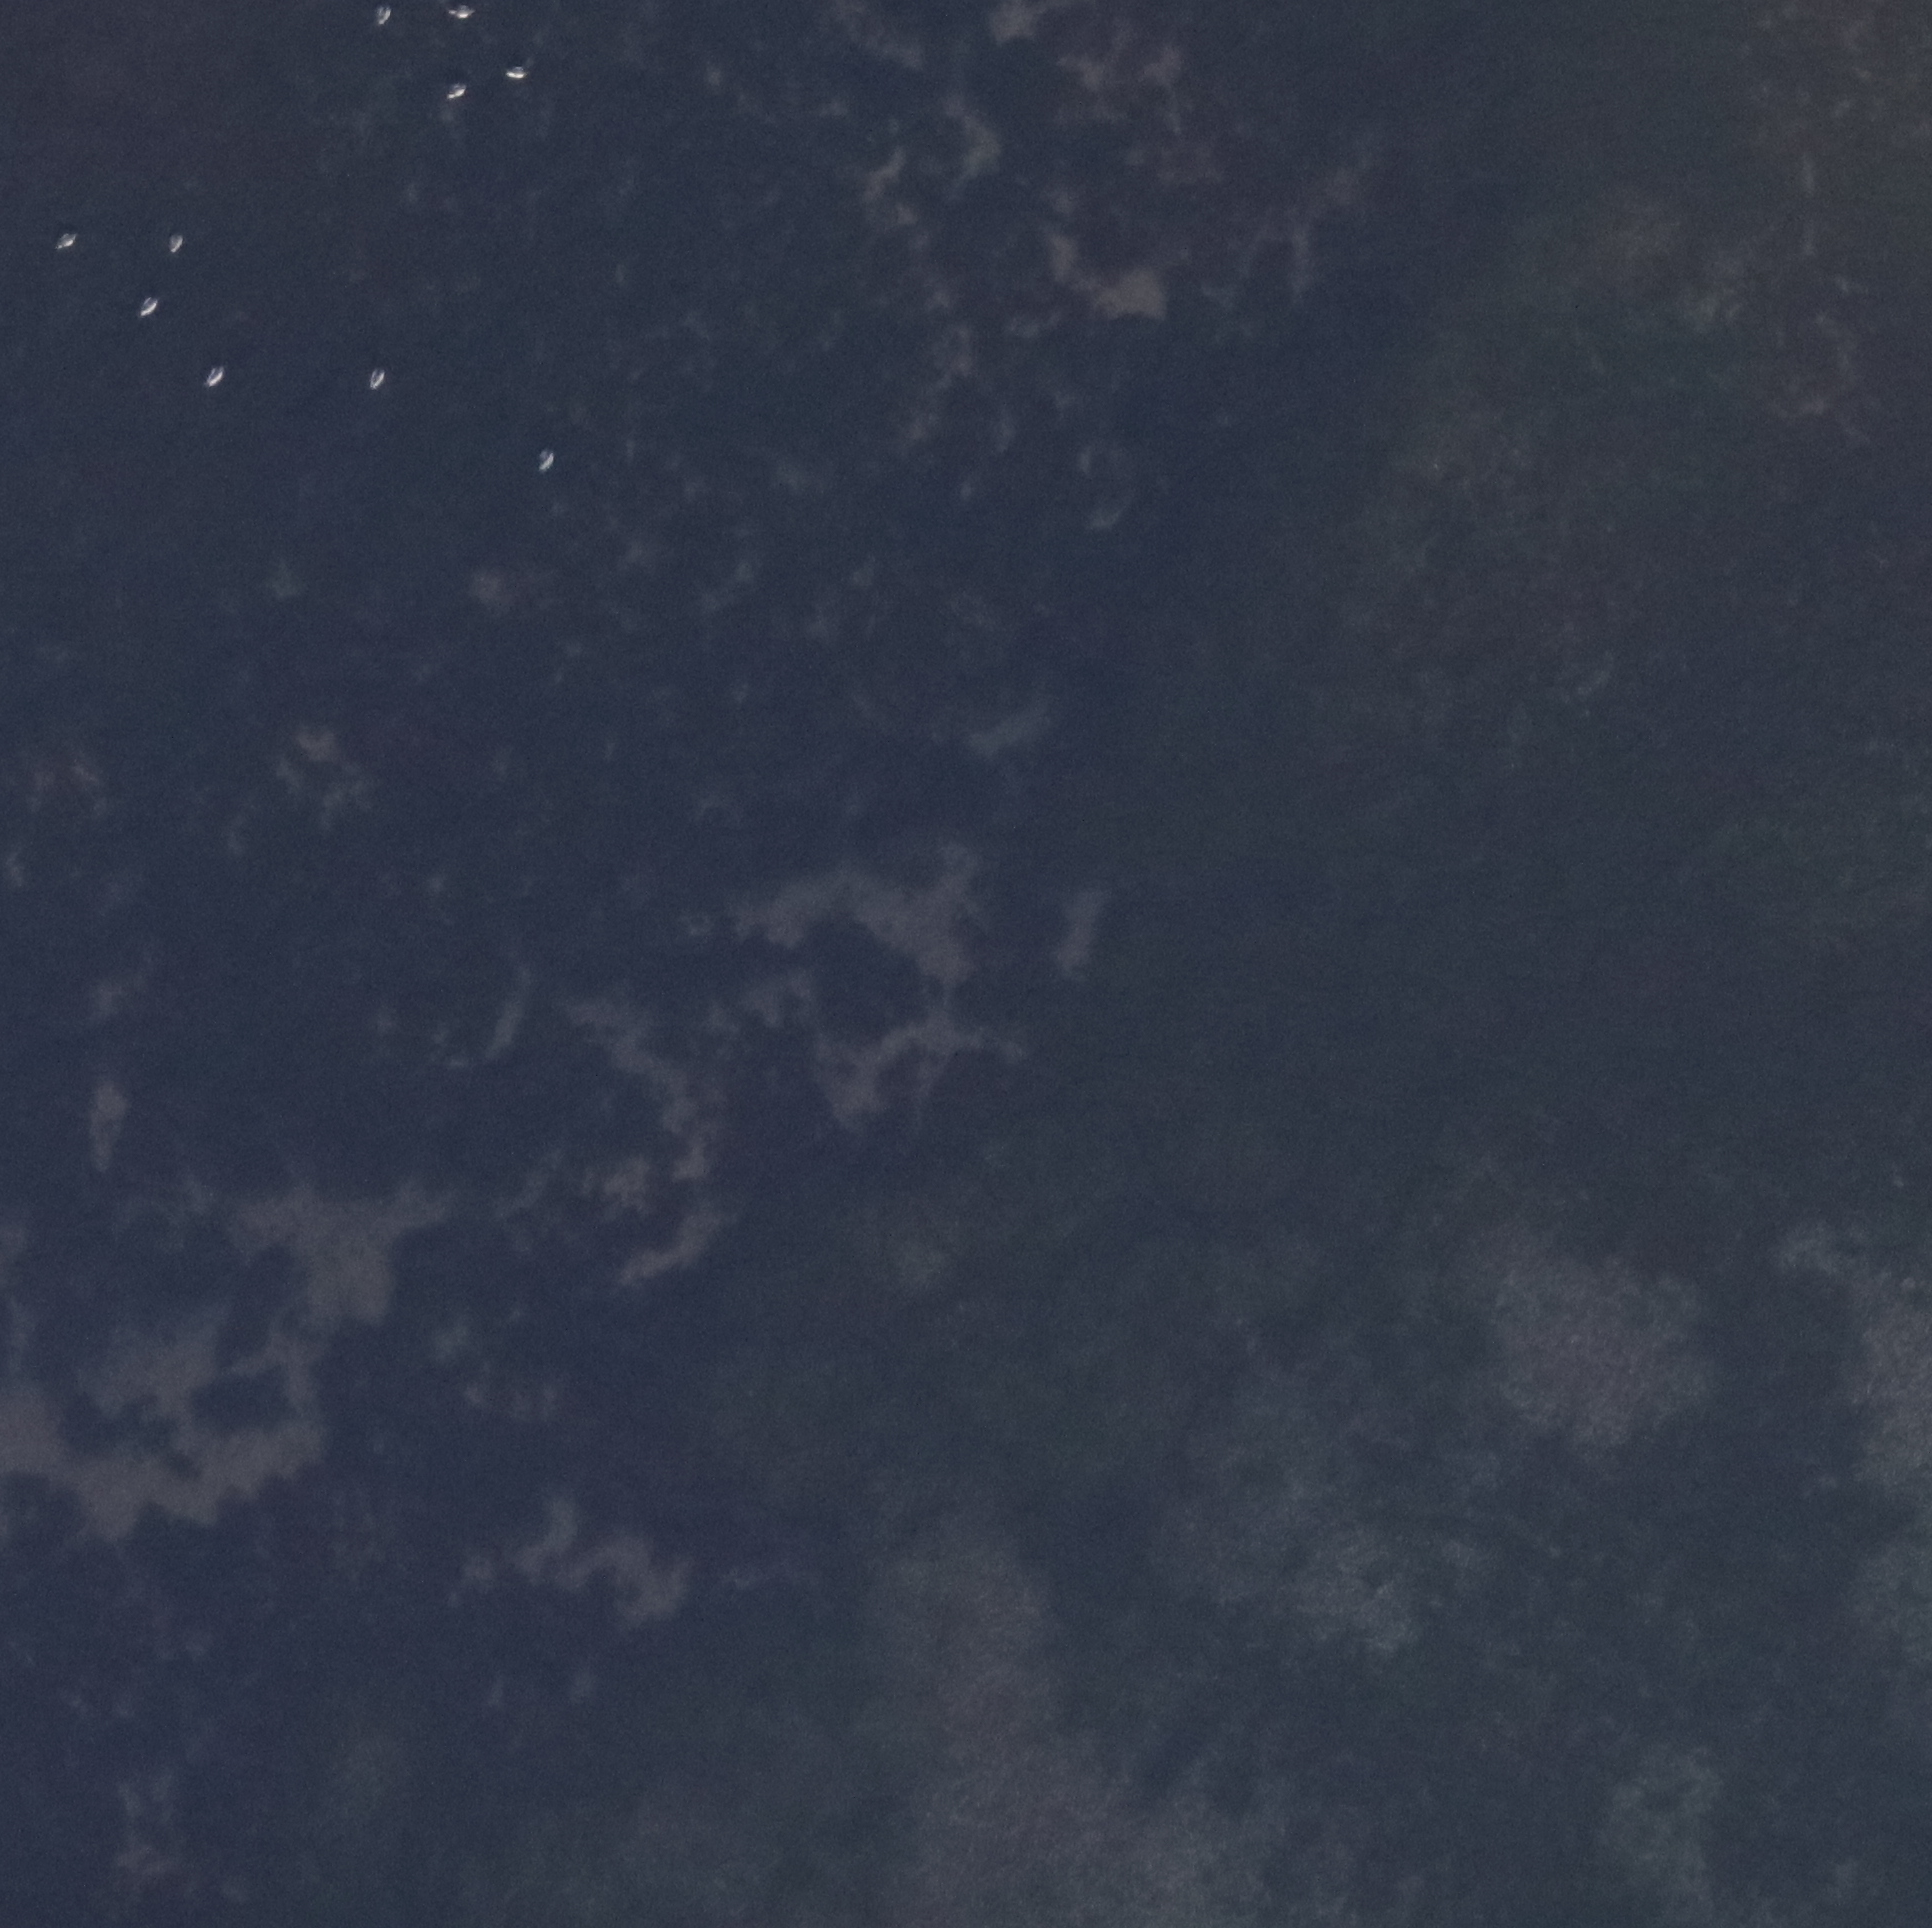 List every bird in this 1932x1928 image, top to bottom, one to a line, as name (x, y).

brant (388, 12)
brant (465, 15)
brant (519, 74)
brant (450, 97)
brant (182, 236)
brant (66, 237)
brant (151, 306)
brant (377, 370)
brant (214, 374)
brant (549, 458)